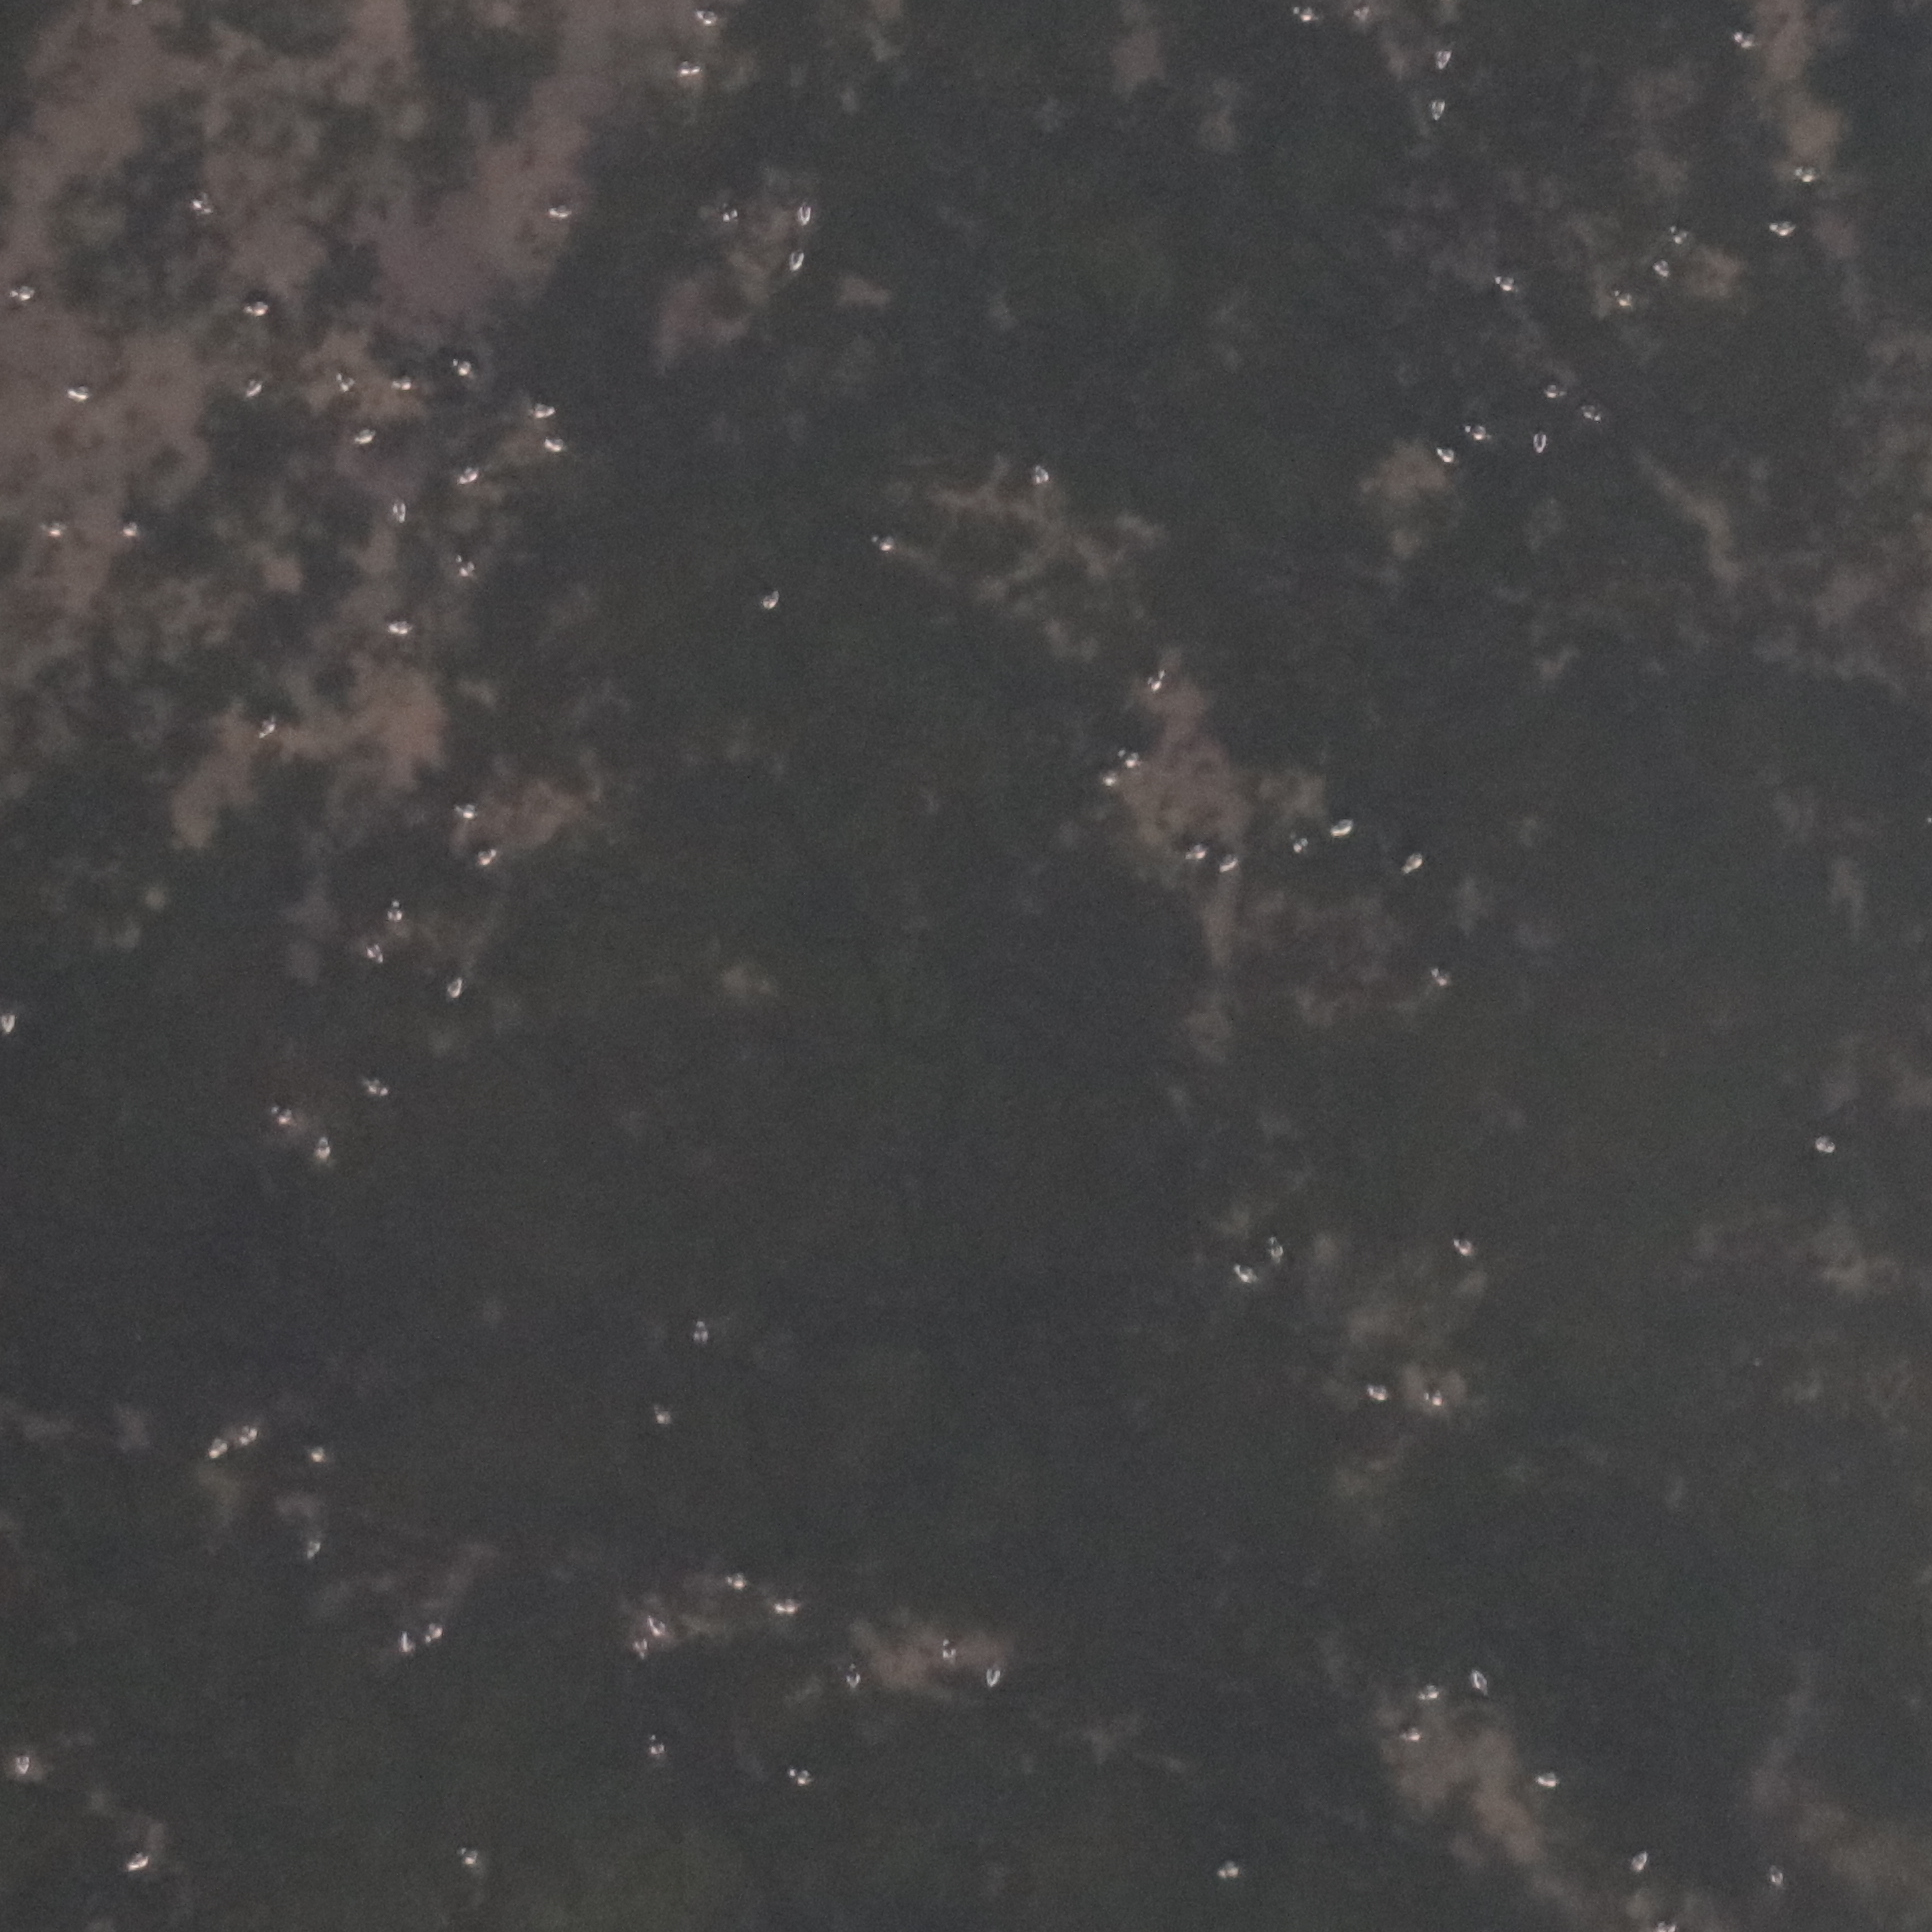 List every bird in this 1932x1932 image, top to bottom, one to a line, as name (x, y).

brant (1310, 9)
brant (709, 10)
brant (1362, 16)
brant (1755, 43)
brant (1442, 45)
brant (698, 70)
brant (1431, 102)
brant (1820, 164)
brant (197, 211)
brant (564, 218)
brant (740, 222)
brant (801, 222)
brant (1787, 226)
brant (1686, 241)
brant (804, 256)
brant (1653, 275)
brant (1511, 288)
brant (1622, 295)
brant (29, 297)
brant (267, 299)
brant (472, 372)
brant (344, 382)
brant (256, 384)
brant (401, 384)
brant (88, 390)
brant (1546, 401)
brant (1601, 416)
brant (546, 417)
brant (1484, 423)
brant (373, 441)
brant (547, 446)
brant (1544, 446)
brant (1434, 452)
brant (1043, 470)
brant (460, 471)
brant (407, 508)
brant (64, 529)
brant (135, 529)
brant (888, 548)
brant (458, 566)
brant (777, 607)
brant (402, 623)
brant (1156, 674)
brant (272, 727)
brant (1132, 749)
brant (1114, 779)
brant (470, 807)
brant (1339, 832)
brant (1296, 850)
brant (486, 853)
brant (1192, 854)
brant (1410, 860)
brant (1226, 865)
brant (396, 918)
brant (381, 954)
brant (466, 973)
brant (1433, 979)
brant (1, 1020)
brant (369, 1080)
brant (286, 1115)
brant (1821, 1142)
brant (328, 1146)
brant (1285, 1250)
brant (1464, 1250)
brant (1253, 1274)
brant (707, 1332)
brant (1373, 1386)
brant (1433, 1393)
brant (670, 1399)
brant (251, 1433)
brant (218, 1443)
brant (313, 1453)
brant (312, 1548)
brant (732, 1579)
brant (783, 1606)
brant (435, 1619)
brant (654, 1619)
brant (403, 1641)
brant (632, 1647)
brant (949, 1660)
brant (849, 1669)
brant (982, 1672)
brant (1483, 1688)
brant (1427, 1690)
brant (1408, 1730)
brant (657, 1747)
brant (806, 1775)
brant (13, 1776)
brant (1540, 1781)
brant (474, 1853)
brant (1639, 1865)
brant (1227, 1866)
brant (137, 1868)
brant (1765, 1871)
brant (1667, 1925)